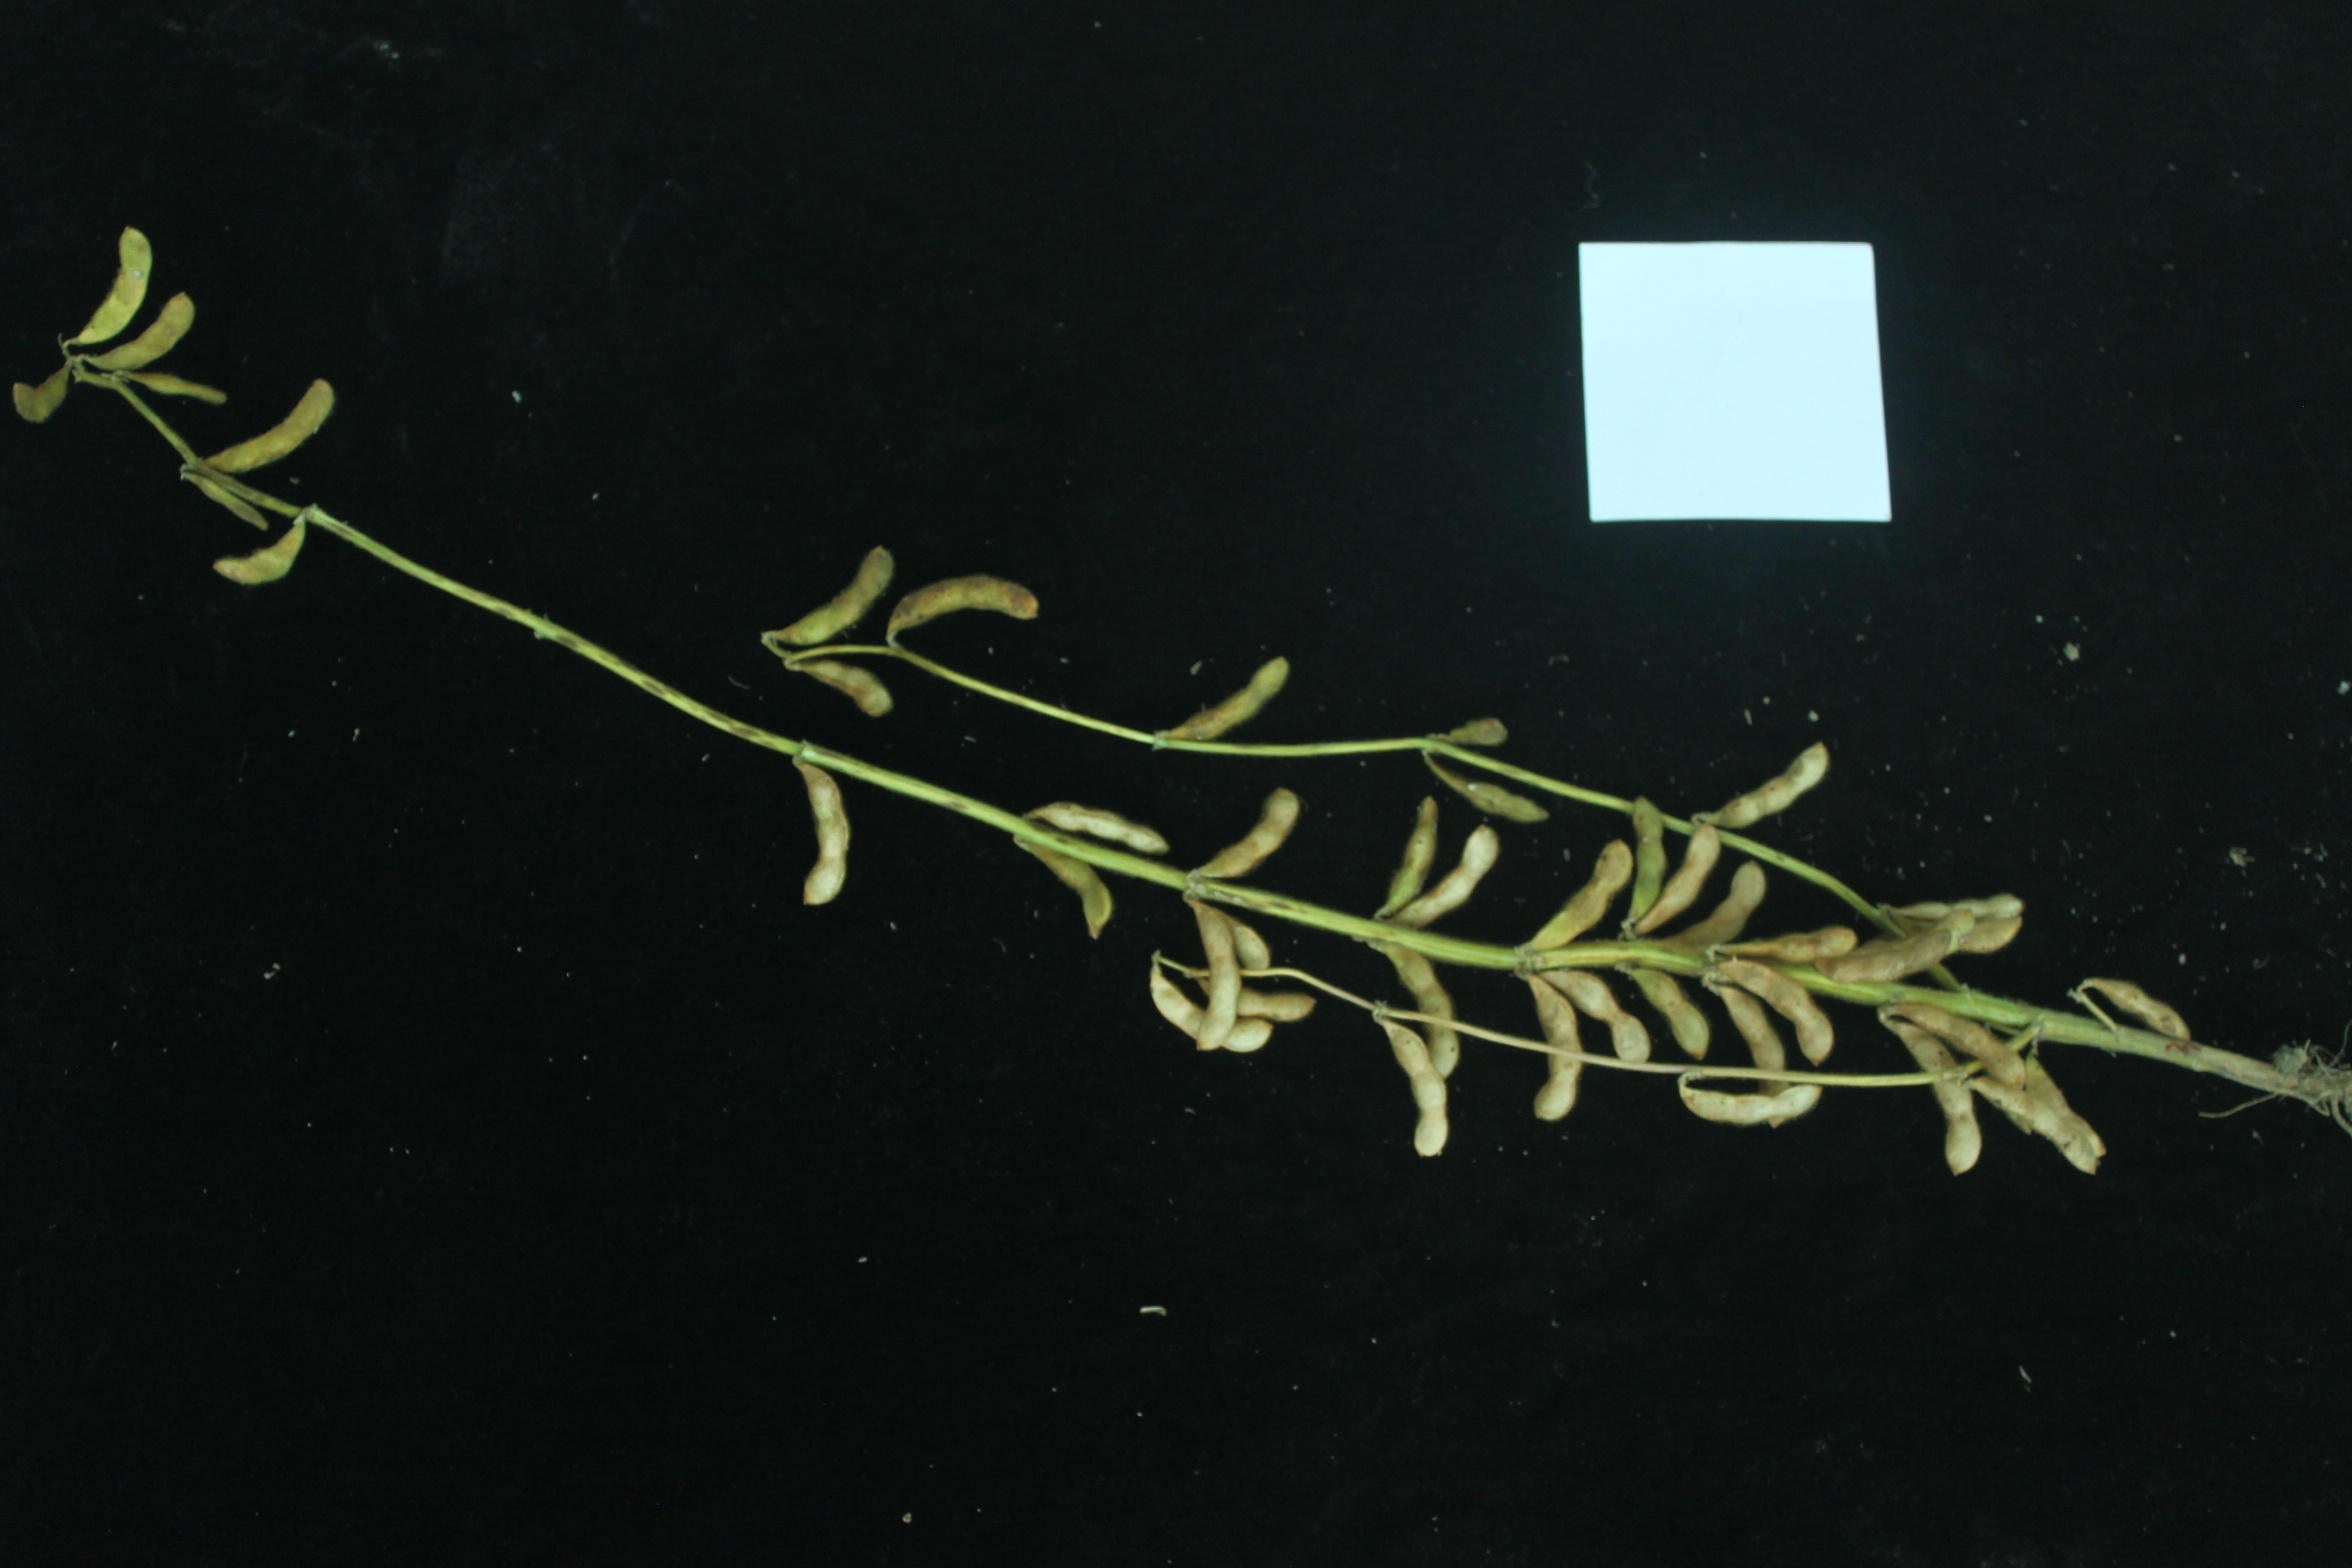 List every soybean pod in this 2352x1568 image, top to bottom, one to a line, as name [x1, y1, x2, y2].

soybean pod [75, 229, 151, 343]
soybean pod [81, 294, 192, 370]
soybean pod [14, 367, 67, 421]
soybean pod [125, 375, 223, 401]
soybean pod [203, 381, 333, 473]
soybean pod [213, 522, 303, 585]
soybean pod [766, 550, 890, 644]
soybean pod [889, 577, 1039, 638]
soybean pod [1157, 658, 1286, 739]
soybean pod [792, 662, 890, 715]
soybean pod [1434, 720, 1507, 744]
soybean pod [1701, 745, 1827, 825]
soybean pod [794, 764, 848, 905]
soybean pod [1430, 765, 1546, 822]
soybean pod [1194, 788, 1298, 878]
soybean pod [1628, 798, 1664, 924]
soybean pod [1384, 799, 1436, 913]
soybean pod [1033, 803, 1167, 853]
soybean pod [1636, 822, 1718, 932]
soybean pod [1391, 825, 1498, 925]
soybean pod [1525, 842, 1631, 949]
soybean pod [1026, 850, 1110, 939]
soybean pod [1666, 865, 1763, 945]
soybean pod [1893, 897, 2022, 919]
soybean pod [1193, 903, 1240, 1049]
soybean pod [1811, 929, 1952, 980]
soybean pod [1713, 930, 1856, 964]
soybean pod [1377, 947, 1457, 1076]
soybean pod [1714, 962, 1831, 1065]
soybean pod [1150, 965, 1270, 1052]
soybean pod [1632, 969, 1707, 1060]
soybean pod [1542, 972, 1649, 1063]
soybean pod [1527, 974, 1580, 1119]
soybean pod [1200, 981, 1313, 1020]
soybean pod [2086, 982, 2189, 1041]
soybean pod [1714, 987, 1788, 1128]
soybean pod [1881, 1002, 2024, 1089]
soybean pod [1379, 1022, 1448, 1158]
soybean pod [1889, 1023, 1979, 1172]
soybean pod [1678, 1079, 1821, 1125]
soybean pod [1969, 1079, 2095, 1176]